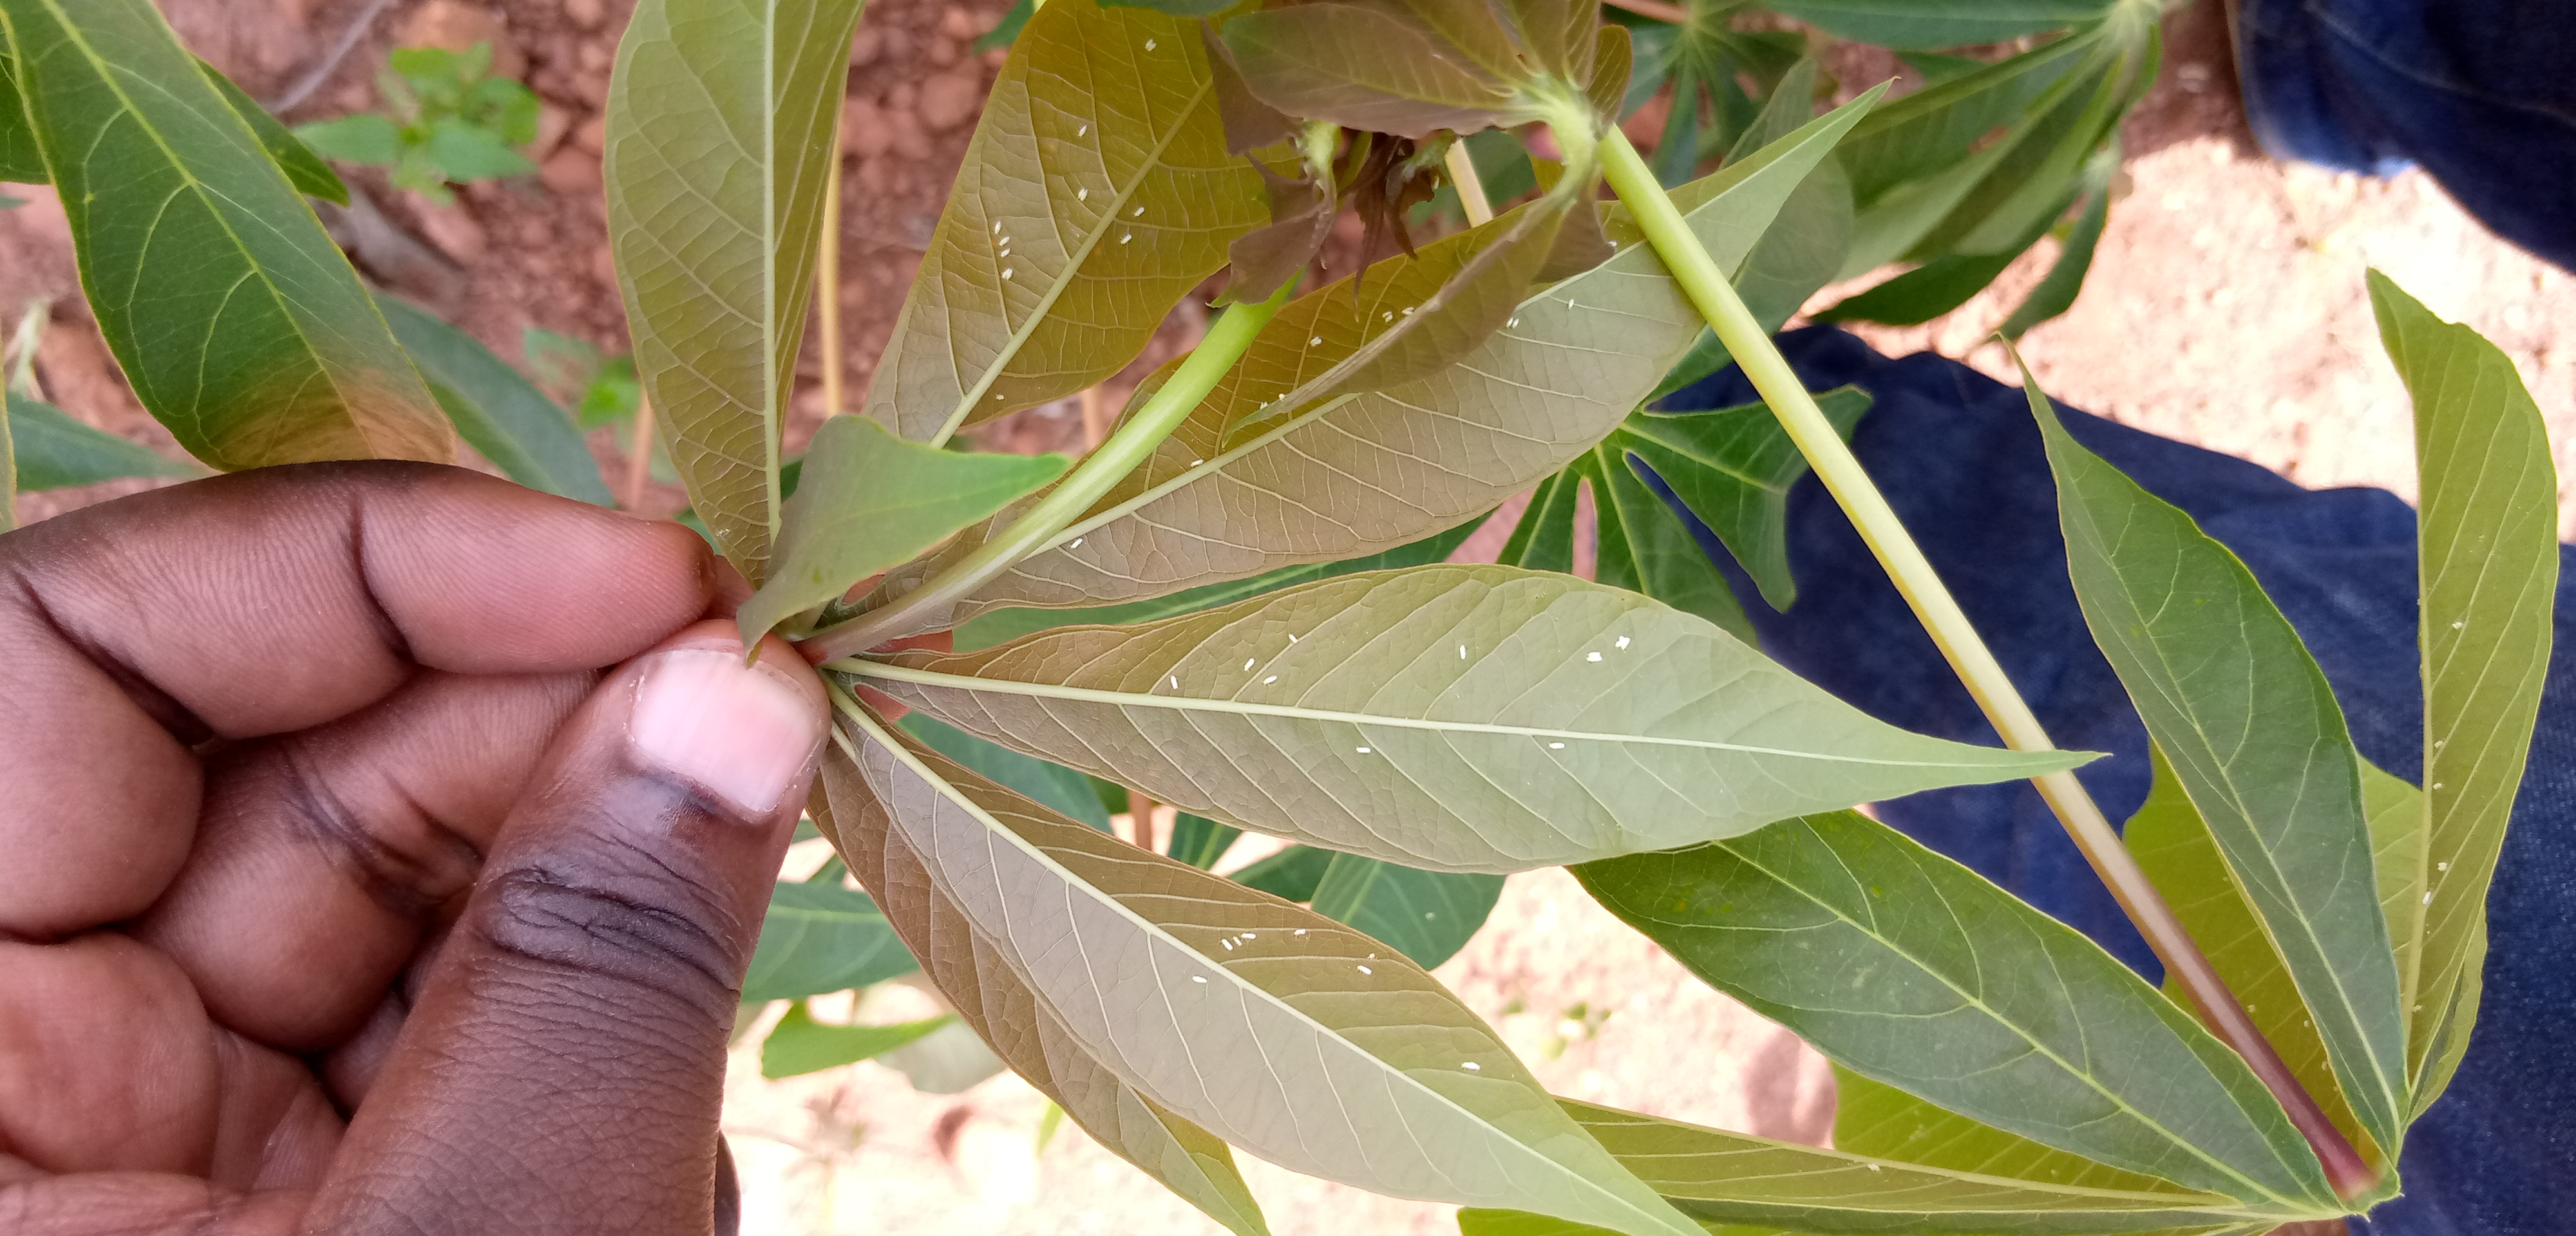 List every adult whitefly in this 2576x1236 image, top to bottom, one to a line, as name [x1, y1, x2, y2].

whitefly [1143, 37, 1155, 50]
whitefly [1147, 42, 1159, 53]
whitefly [1075, 122, 1093, 140]
whitefly [1076, 187, 1086, 201]
whitefly [1080, 189, 1090, 203]
whitefly [1130, 201, 1150, 222]
whitefly [992, 218, 1003, 236]
whitefly [1117, 230, 1137, 247]
whitefly [998, 234, 1012, 248]
whitefly [998, 245, 1013, 260]
whitefly [999, 267, 1011, 281]
whitefly [1007, 268, 1013, 282]
whitefly [1565, 295, 1577, 312]
whitefly [1398, 304, 1417, 320]
whitefly [1381, 310, 1394, 319]
whitefly [1384, 314, 1395, 326]
whitefly [1504, 316, 1514, 330]
whitefly [1511, 317, 1520, 332]
whitefly [1307, 335, 1324, 348]
whitefly [1276, 390, 1287, 401]
whitefly [992, 391, 1009, 404]
whitefly [1186, 456, 1206, 469]
whitefly [1068, 534, 1089, 554]
whitefly [2449, 619, 2467, 632]
whitefly [1285, 630, 1300, 648]
whitefly [1614, 634, 1624, 649]
whitefly [1621, 635, 1633, 651]
whitefly [1457, 641, 1471, 663]
whitefly [1585, 650, 1603, 658]
whitefly [1240, 653, 1260, 676]
whitefly [1585, 656, 1604, 664]
whitefly [1260, 670, 1280, 688]
whitefly [1166, 672, 1183, 692]
whitefly [2432, 737, 2446, 750]
whitefly [1544, 740, 1569, 752]
whitefly [1352, 743, 1374, 757]
whitefly [2430, 778, 2445, 792]
whitefly [2435, 860, 2450, 867]
whitefly [2437, 865, 2448, 872]
whitefly [2421, 889, 2437, 909]
whitefly [1288, 925, 1311, 940]
whitefly [1238, 930, 1258, 942]
whitefly [1232, 933, 1245, 949]
whitefly [1218, 937, 1236, 953]
whitefly [1366, 950, 1378, 961]
whitefly [1354, 960, 1377, 978]
whitefly [1189, 973, 1211, 988]
whitefly [2411, 1002, 2424, 1015]
whitefly [1457, 1057, 1486, 1076]